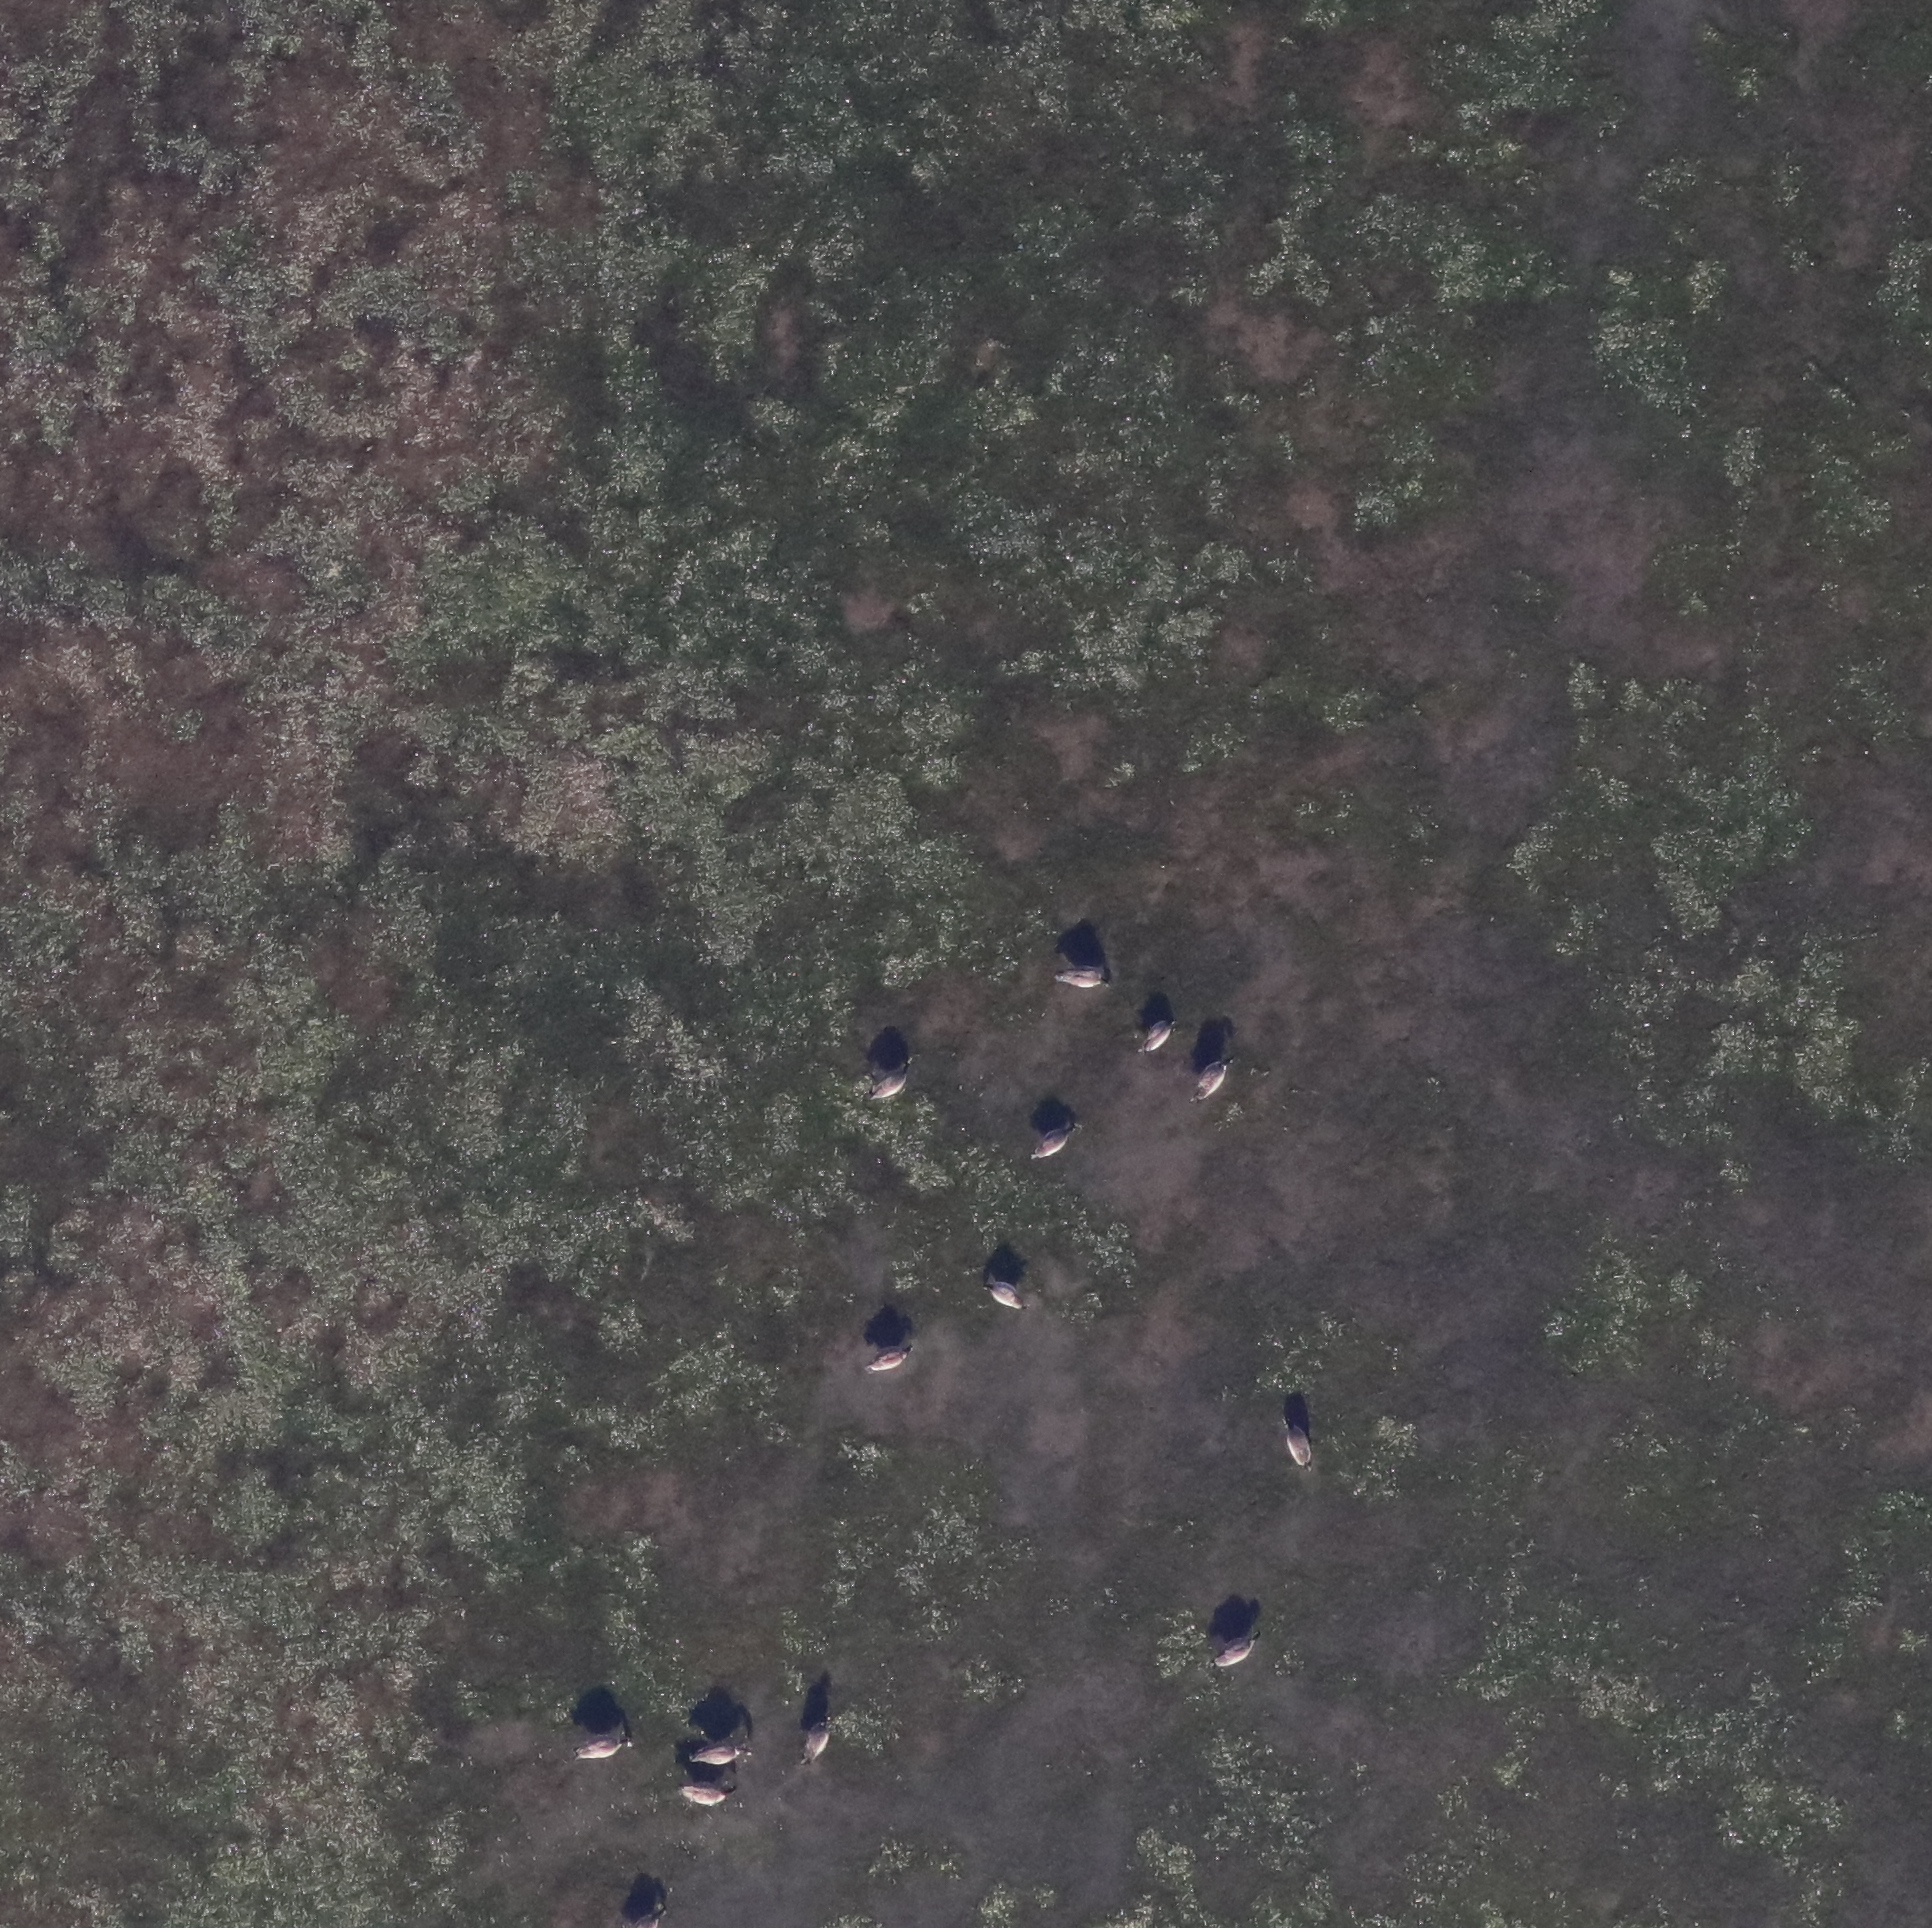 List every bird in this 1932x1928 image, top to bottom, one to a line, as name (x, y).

Canada goose (1083, 976)
Canada goose (1158, 1037)
Canada goose (1208, 1080)
Canada goose (893, 1083)
Canada goose (1052, 1141)
Canada goose (1004, 1291)
Canada goose (884, 1356)
Canada goose (1298, 1445)
Canada goose (1234, 1653)
Canada goose (814, 1744)
Canada goose (604, 1745)
Canada goose (715, 1752)
Canada goose (703, 1791)